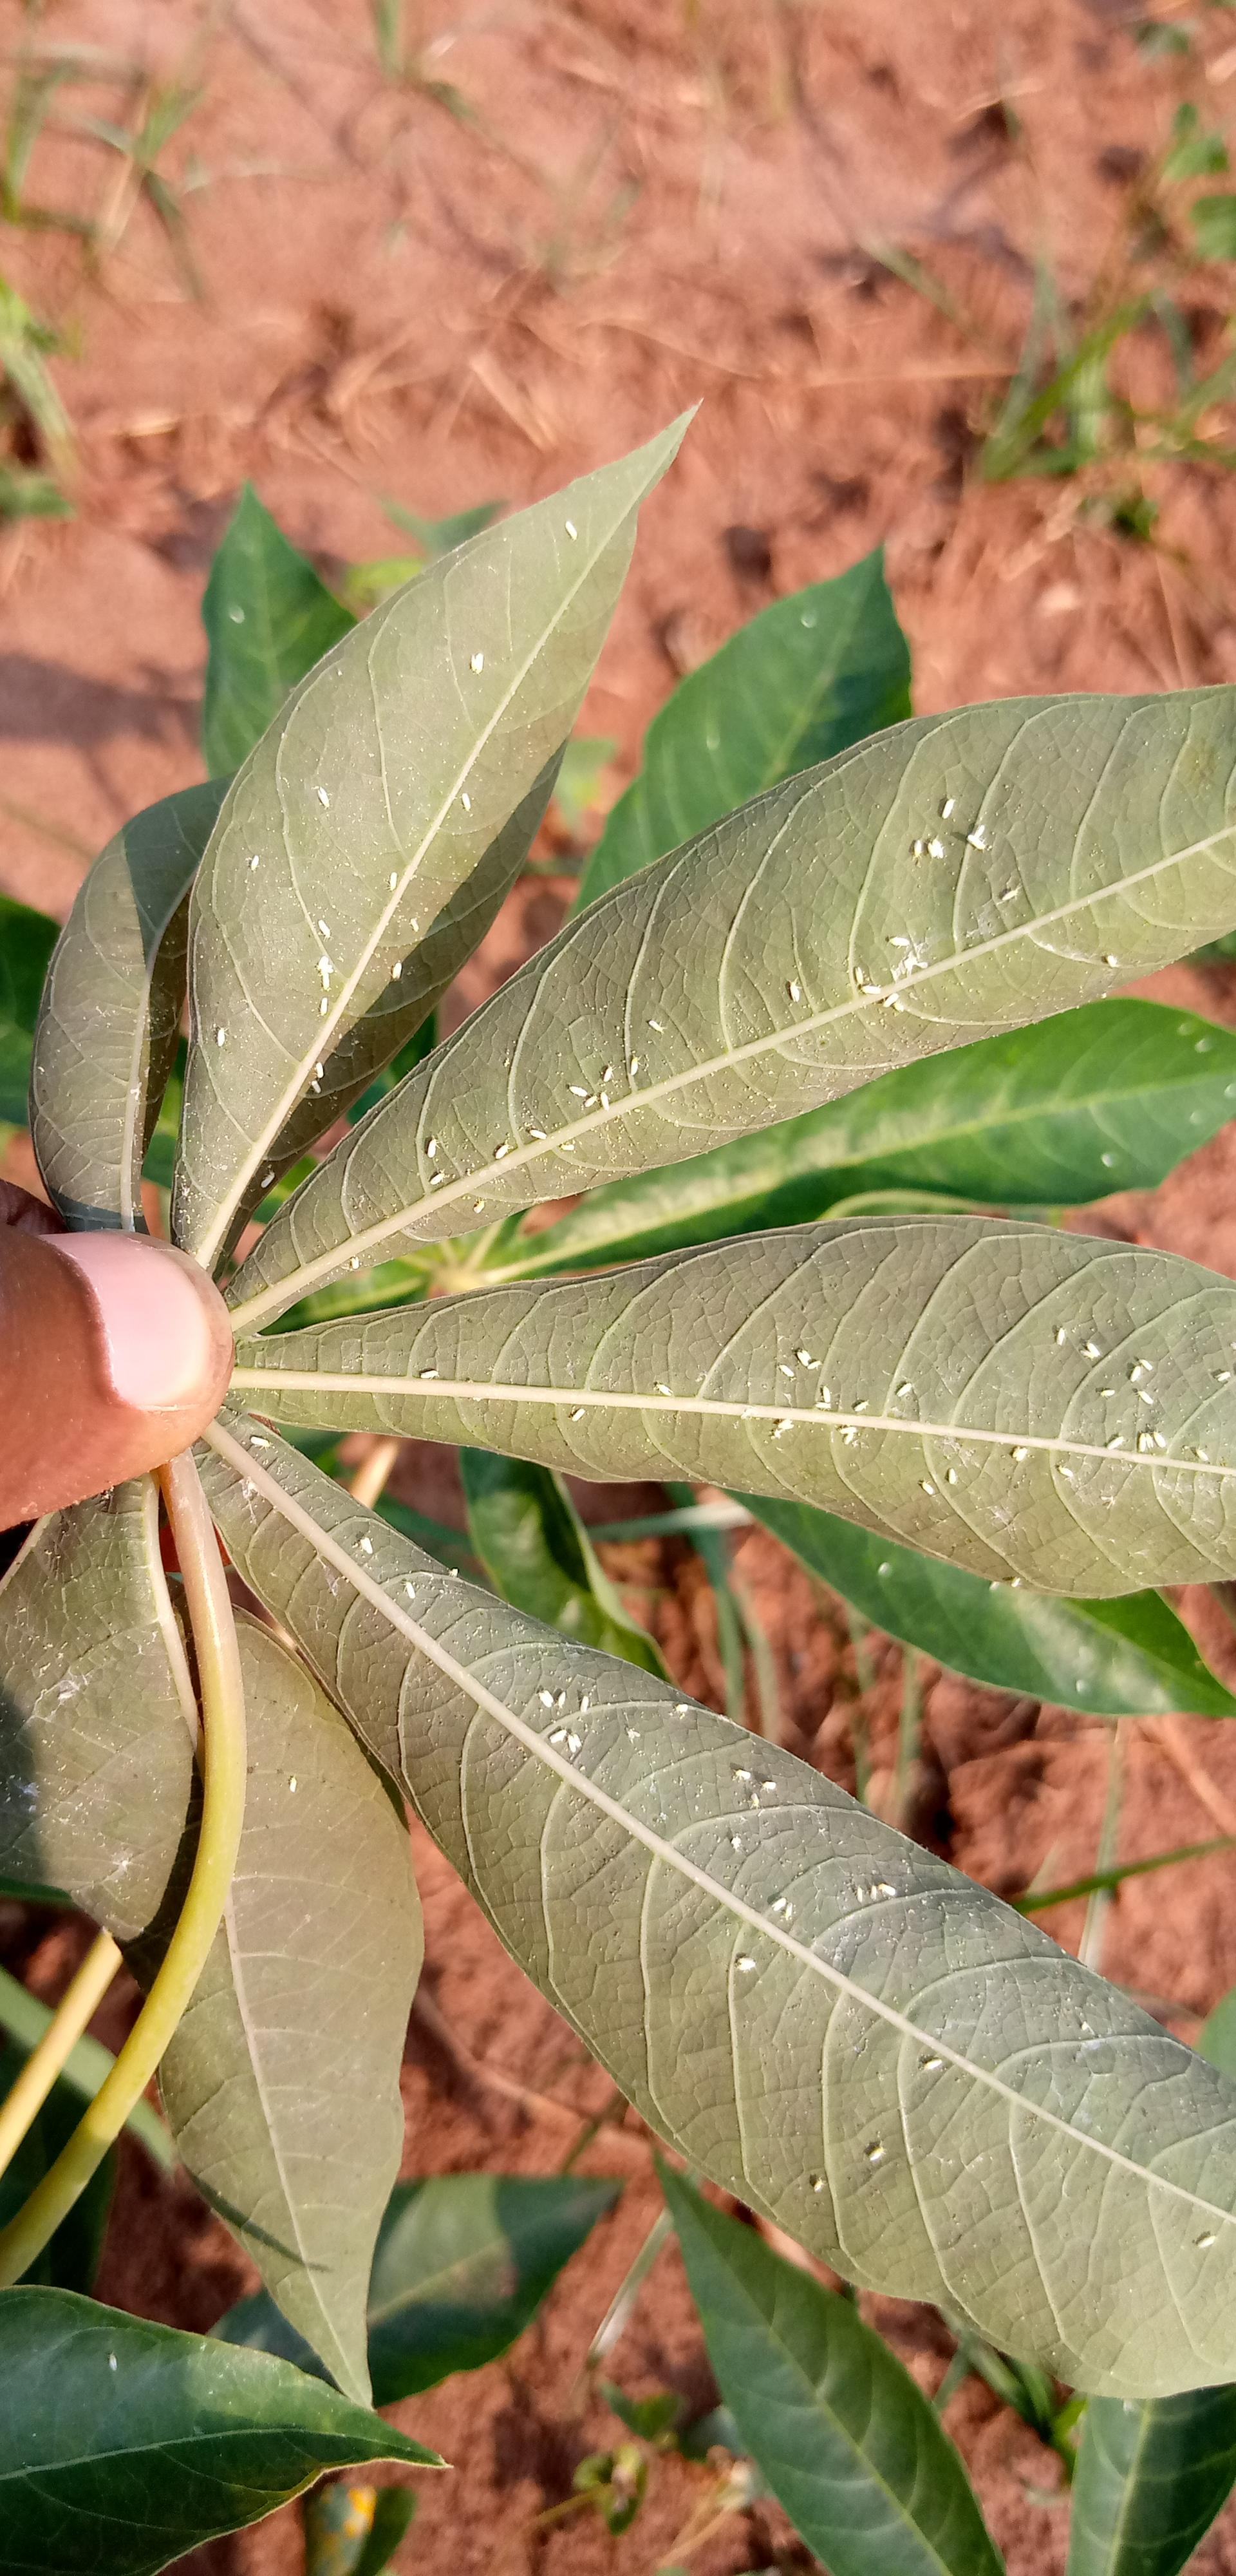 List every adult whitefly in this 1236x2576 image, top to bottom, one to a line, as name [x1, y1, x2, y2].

whitefly [563, 516, 579, 543]
whitefly [476, 651, 487, 676]
whitefly [469, 652, 476, 672]
whitefly [313, 784, 334, 810]
whitefly [458, 790, 474, 814]
whitefly [939, 793, 957, 820]
whitefly [973, 822, 986, 838]
whitefly [966, 835, 987, 851]
whitefly [912, 837, 923, 859]
whitefly [932, 838, 946, 860]
whitefly [926, 842, 937, 860]
whitefly [248, 853, 259, 872]
whitefly [385, 870, 401, 893]
whitefly [1000, 886, 1020, 902]
whitefly [408, 916, 422, 933]
whitefly [317, 917, 334, 938]
whitefly [883, 934, 912, 948]
whitefly [1105, 952, 1121, 971]
whitefly [901, 953, 932, 976]
whitefly [317, 954, 330, 966]
whitefly [388, 960, 405, 983]
whitefly [315, 965, 335, 974]
whitefly [852, 966, 865, 985]
whitefly [321, 972, 333, 992]
whitefly [787, 978, 804, 1004]
whitefly [857, 983, 883, 996]
whitefly [884, 992, 900, 1007]
whitefly [317, 995, 331, 1016]
whitefly [891, 1001, 906, 1014]
whitefly [645, 1019, 665, 1034]
whitefly [216, 1025, 228, 1049]
whitefly [629, 1053, 642, 1079]
whitefly [313, 1060, 329, 1080]
whitefly [601, 1061, 617, 1084]
whitefly [310, 1079, 324, 1095]
whitefly [565, 1083, 588, 1097]
whitefly [599, 1090, 612, 1112]
whitefly [583, 1094, 598, 1109]
whitefly [527, 1126, 549, 1142]
whitefly [424, 1135, 438, 1160]
whitefly [557, 1142, 576, 1153]
whitefly [494, 1142, 511, 1163]
whitefly [259, 1170, 276, 1191]
whitefly [428, 1174, 442, 1188]
whitefly [472, 1198, 487, 1217]
whitefly [348, 1255, 364, 1271]
whitefly [1053, 1325, 1066, 1347]
whitefly [1086, 1341, 1101, 1359]
whitefly [1080, 1345, 1093, 1358]
whitefly [794, 1350, 814, 1365]
whitefly [1136, 1357, 1155, 1371]
whitefly [807, 1359, 823, 1372]
whitefly [776, 1363, 795, 1379]
whitefly [1128, 1365, 1142, 1382]
whitefly [1212, 1366, 1232, 1383]
whitefly [419, 1367, 440, 1380]
whitefly [894, 1379, 915, 1398]
whitefly [653, 1382, 675, 1398]
whitefly [820, 1383, 834, 1403]
whitefly [1097, 1386, 1117, 1399]
whitefly [1135, 1388, 1155, 1405]
whitefly [852, 1397, 870, 1414]
whitefly [812, 1400, 832, 1410]
whitefly [569, 1406, 588, 1425]
whitefly [836, 1425, 856, 1433]
whitefly [1138, 1430, 1147, 1452]
whitefly [1145, 1430, 1155, 1450]
whitefly [1153, 1430, 1168, 1449]
whitefly [843, 1432, 855, 1446]
whitefly [248, 1434, 272, 1450]
whitefly [1105, 1434, 1124, 1452]
whitefly [1011, 1444, 1020, 1459]
whitefly [1016, 1445, 1028, 1462]
whitefly [1193, 1446, 1210, 1464]
whitefly [1054, 1464, 1075, 1479]
whitefly [946, 1466, 959, 1486]
whitefly [919, 1478, 936, 1498]
whitefly [1097, 1493, 1116, 1512]
whitefly [357, 1535, 375, 1556]
whitefly [876, 1560, 890, 1578]
whitefly [447, 1566, 460, 1578]
whitefly [1009, 1575, 1022, 1589]
whitefly [987, 1577, 998, 1593]
whitefly [403, 1578, 418, 1602]
whitefly [555, 1688, 568, 1708]
whitefly [543, 1689, 555, 1704]
whitefly [538, 1692, 552, 1709]
whitefly [579, 1692, 591, 1713]
whitefly [672, 1701, 691, 1715]
whitefly [623, 1726, 644, 1743]
whitefly [549, 1728, 568, 1747]
whitefly [572, 1732, 583, 1748]
whitefly [566, 1733, 577, 1754]
whitefly [732, 1765, 753, 1783]
whitefly [286, 1774, 302, 1794]
whitefly [760, 1777, 779, 1792]
whitefly [748, 1792, 760, 1809]
whitefly [726, 1834, 744, 1853]
whitefly [877, 1880, 897, 1897]
whitefly [869, 1882, 878, 1904]
whitefly [852, 1883, 865, 1905]
whitefly [770, 1897, 787, 1913]
whitefly [785, 1901, 794, 1920]
whitefly [735, 1955, 756, 1963]
whitefly [734, 1962, 758, 1972]
whitefly [1078, 2018, 1093, 2034]
whitefly [922, 2055, 946, 2072]
whitefly [867, 2144, 888, 2165]
whitefly [810, 2174, 826, 2196]
whitefly [1193, 2229, 1217, 2251]
whitefly [106, 2350, 118, 2373]